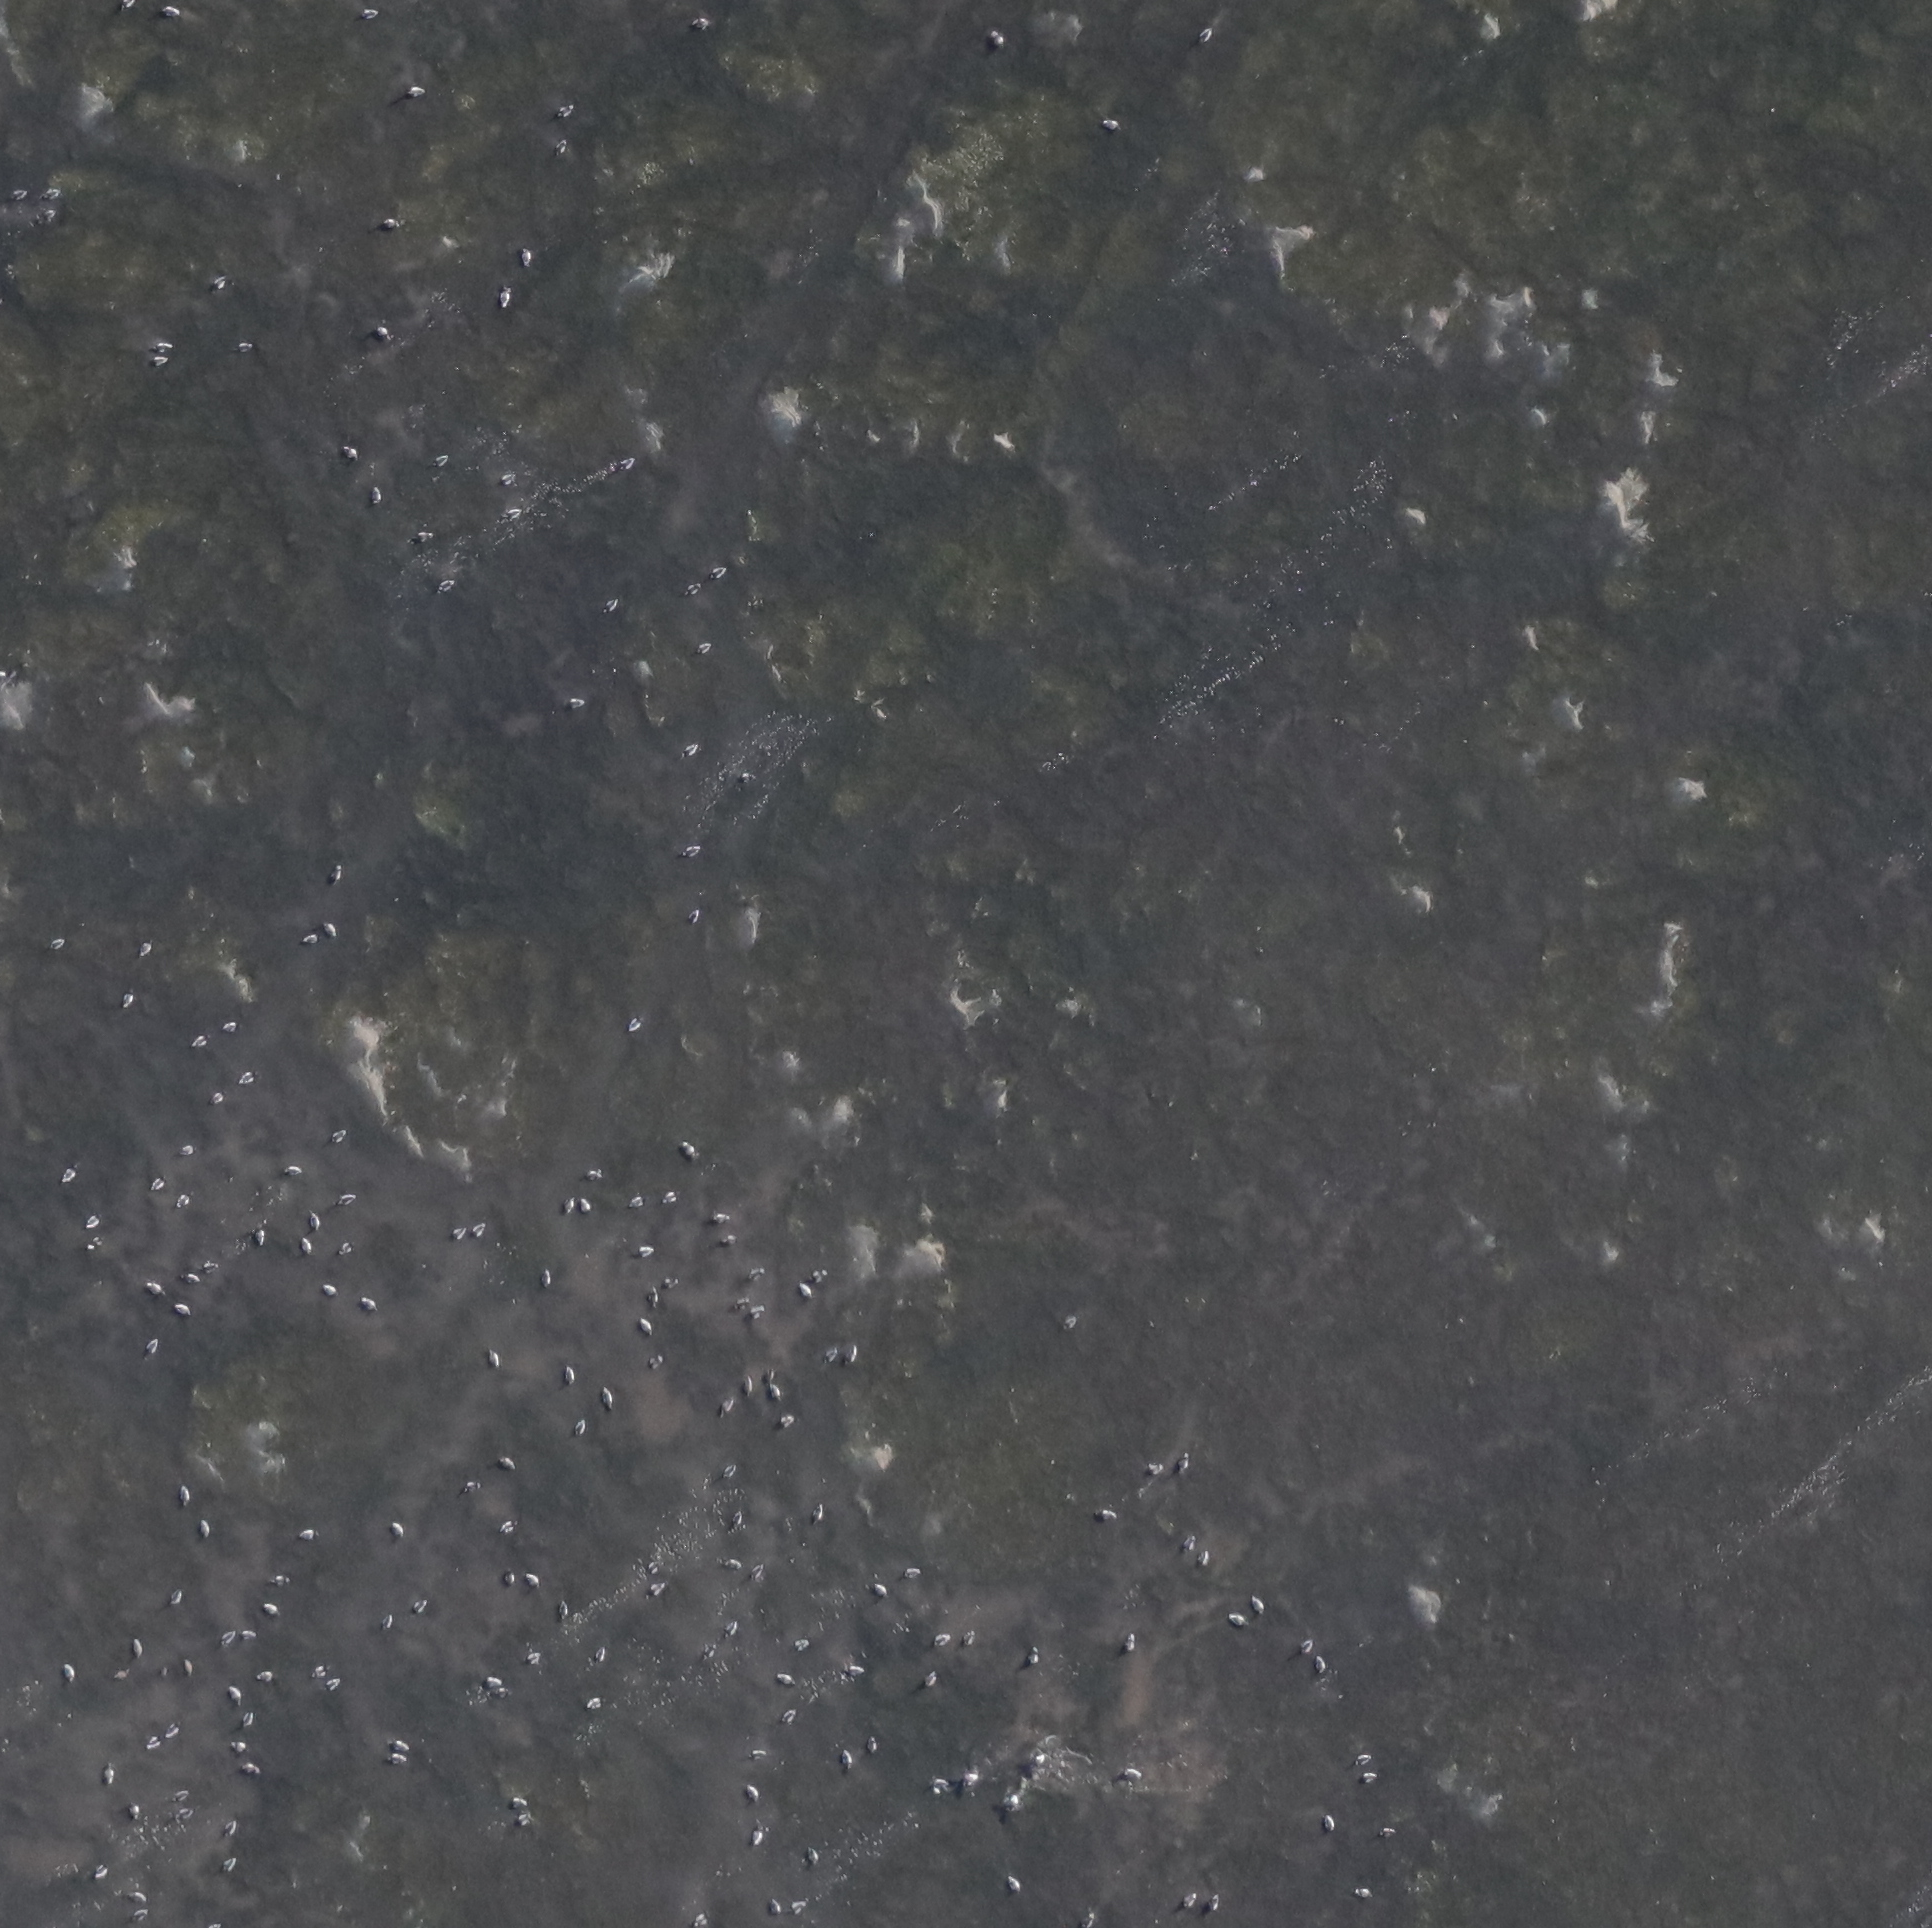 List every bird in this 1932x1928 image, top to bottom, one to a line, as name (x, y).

brant (374, 13)
brant (185, 15)
brant (704, 22)
brant (995, 36)
brant (1205, 36)
brant (426, 90)
brant (565, 116)
brant (1107, 123)
brant (562, 155)
brant (63, 192)
brant (25, 198)
brant (45, 220)
brant (393, 226)
brant (528, 259)
brant (231, 283)
brant (502, 304)
brant (383, 334)
brant (163, 339)
brant (245, 341)
brant (169, 367)
brant (357, 452)
brant (442, 457)
brant (625, 463)
brant (504, 483)
brant (379, 500)
brant (519, 517)
brant (425, 543)
brant (718, 577)
brant (452, 581)
brant (693, 587)
brant (607, 604)
brant (709, 653)
brant (580, 697)
brant (694, 746)
brant (748, 783)
brant (694, 849)
brant (345, 867)
brant (703, 919)
brant (313, 930)
brant (336, 930)
brant (56, 945)
brant (142, 948)
brant (130, 996)
brant (235, 1020)
brant (639, 1027)
brant (200, 1037)
brant (243, 1073)
brant (250, 1079)
brant (225, 1099)
brant (347, 1133)
brant (189, 1149)
brant (687, 1153)
brant (302, 1164)
brant (595, 1176)
brant (69, 1178)
brant (157, 1183)
brant (347, 1198)
brant (635, 1201)
brant (675, 1201)
brant (189, 1202)
brant (181, 1204)
brant (578, 1205)
brant (599, 1205)
brant (95, 1226)
brant (725, 1228)
brant (316, 1230)
brant (483, 1230)
brant (266, 1237)
brant (460, 1242)
brant (97, 1245)
brant (312, 1245)
brant (731, 1254)
brant (652, 1256)
brant (349, 1257)
brant (211, 1269)
brant (554, 1271)
brant (819, 1275)
brant (763, 1276)
brant (200, 1283)
brant (336, 1286)
brant (677, 1286)
brant (157, 1289)
brant (813, 1295)
brant (371, 1303)
brant (653, 1303)
brant (751, 1312)
brant (182, 1317)
brant (751, 1321)
brant (644, 1323)
brant (1072, 1325)
brant (150, 1346)
brant (498, 1358)
brant (658, 1358)
brant (854, 1359)
brant (822, 1360)
brant (576, 1378)
brant (774, 1378)
brant (752, 1385)
brant (780, 1403)
brant (617, 1406)
brant (723, 1409)
brant (791, 1429)
brant (582, 1438)
brant (511, 1464)
brant (1190, 1464)
brant (736, 1470)
brant (1160, 1470)
brant (477, 1491)
brant (187, 1495)
brant (821, 1516)
brant (1110, 1519)
brant (742, 1523)
brant (504, 1527)
brant (205, 1532)
brant (308, 1533)
brant (397, 1536)
brant (1184, 1546)
brant (738, 1561)
brant (1207, 1561)
brant (655, 1565)
brant (907, 1571)
brant (510, 1575)
brant (759, 1577)
brant (289, 1579)
brant (532, 1580)
brant (659, 1588)
brant (879, 1592)
brant (179, 1595)
brant (421, 1606)
brant (1265, 1606)
brant (272, 1610)
brant (567, 1618)
brant (1242, 1621)
brant (389, 1624)
brant (733, 1634)
brant (246, 1637)
brant (975, 1637)
brant (228, 1642)
brant (940, 1642)
brant (809, 1645)
brant (1130, 1646)
brant (1307, 1646)
brant (609, 1648)
other bird (136, 1649)
brant (703, 1652)
brant (539, 1657)
brant (1034, 1662)
other bird (186, 1665)
brant (322, 1670)
other bird (116, 1671)
brant (1324, 1671)
other bird (164, 1672)
brant (852, 1674)
brant (273, 1675)
brant (71, 1676)
brant (929, 1678)
brant (783, 1682)
brant (336, 1684)
brant (491, 1684)
brant (240, 1694)
brant (506, 1697)
brant (593, 1703)
brant (787, 1715)
brant (257, 1724)
brant (172, 1730)
brant (156, 1740)
brant (403, 1741)
brant (243, 1745)
brant (872, 1746)
brant (759, 1753)
brant (1359, 1758)
brant (394, 1761)
brant (1035, 1761)
brant (846, 1763)
brant (975, 1772)
brant (253, 1774)
brant (1134, 1774)
brant (109, 1775)
brant (1369, 1781)
brant (943, 1787)
brant (177, 1793)
brant (525, 1794)
brant (1019, 1797)
brant (748, 1798)
brant (137, 1812)
brant (183, 1819)
brant (528, 1819)
brant (1332, 1821)
brant (1388, 1826)
brant (758, 1831)
brant (239, 1832)
brant (820, 1855)
brant (101, 1870)
brant (234, 1870)
brant (1013, 1888)
brant (143, 1895)
brant (1371, 1897)
brant (1192, 1901)
brant (1215, 1905)
brant (770, 1909)
brant (801, 1911)
brant (141, 1917)
brant (1079, 1918)
brant (699, 1925)